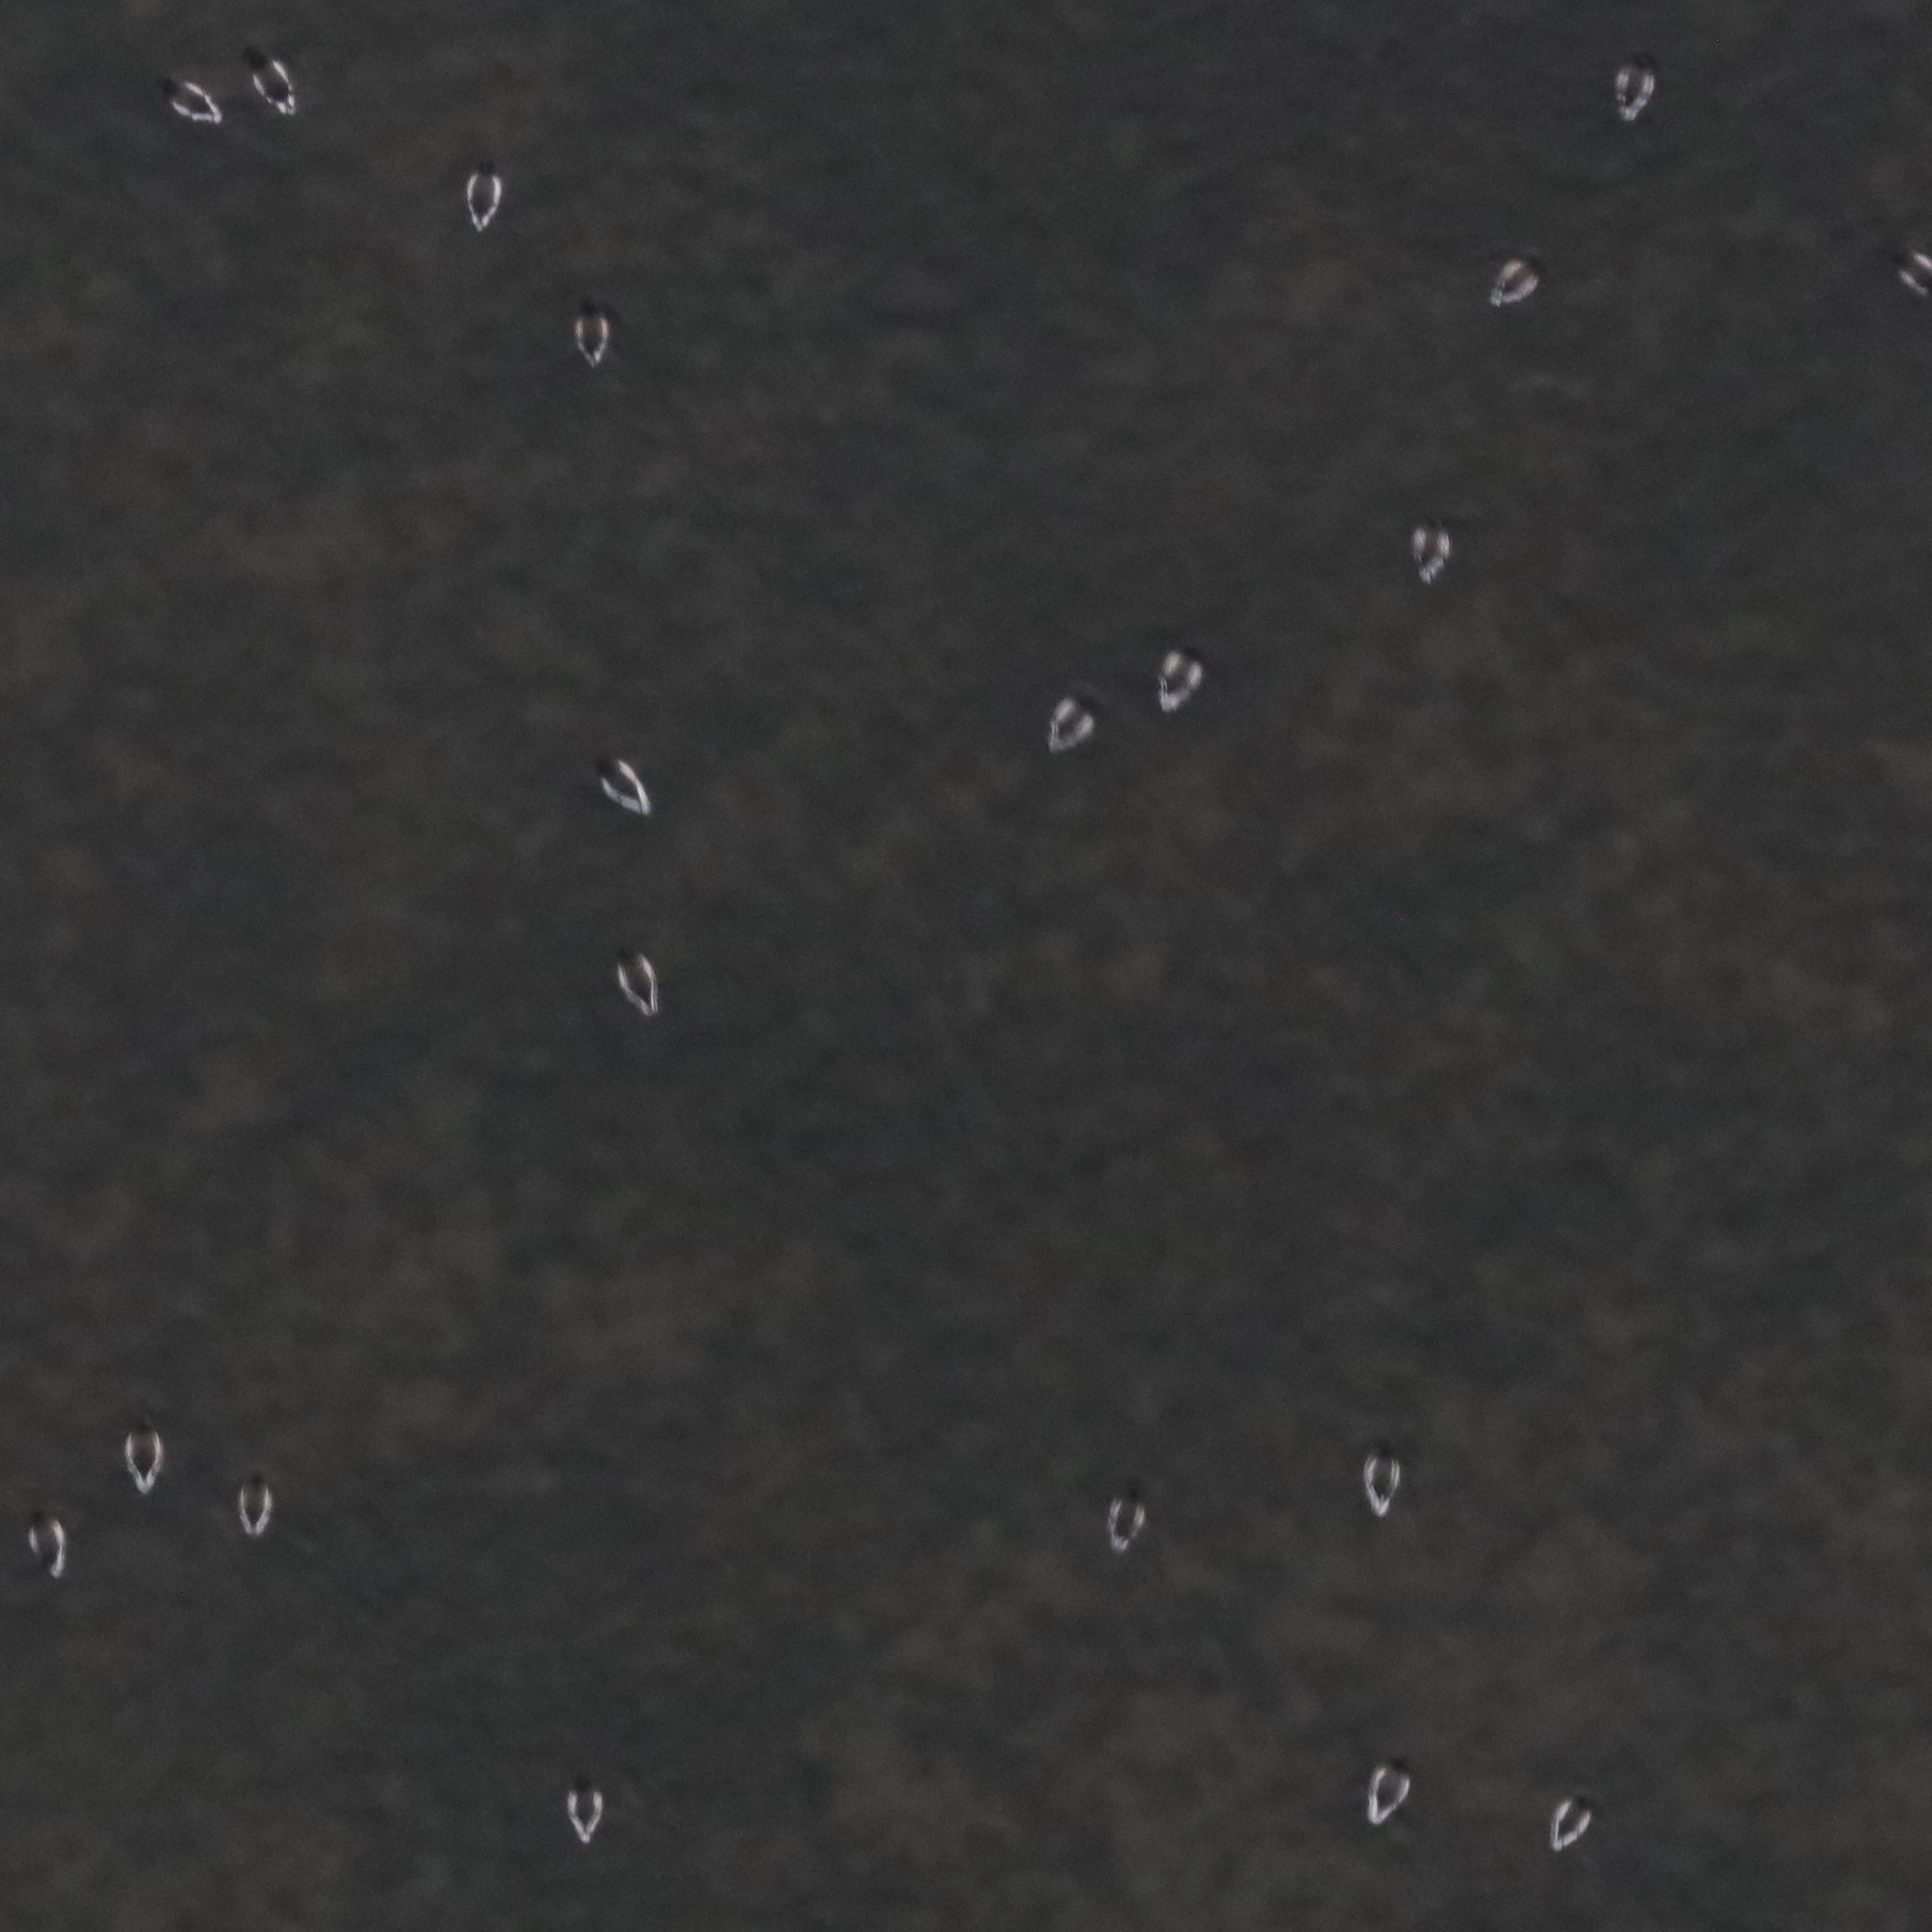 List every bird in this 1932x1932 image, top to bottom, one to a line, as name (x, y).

brant (273, 83)
brant (1633, 84)
brant (192, 101)
brant (484, 195)
brant (1923, 272)
brant (1518, 280)
brant (593, 331)
brant (1432, 549)
brant (1181, 674)
brant (1070, 724)
brant (623, 783)
brant (637, 979)
brant (143, 1451)
brant (1383, 1478)
brant (254, 1504)
brant (1127, 1515)
brant (46, 1540)
brant (1391, 1788)
brant (586, 1809)
brant (1572, 1820)